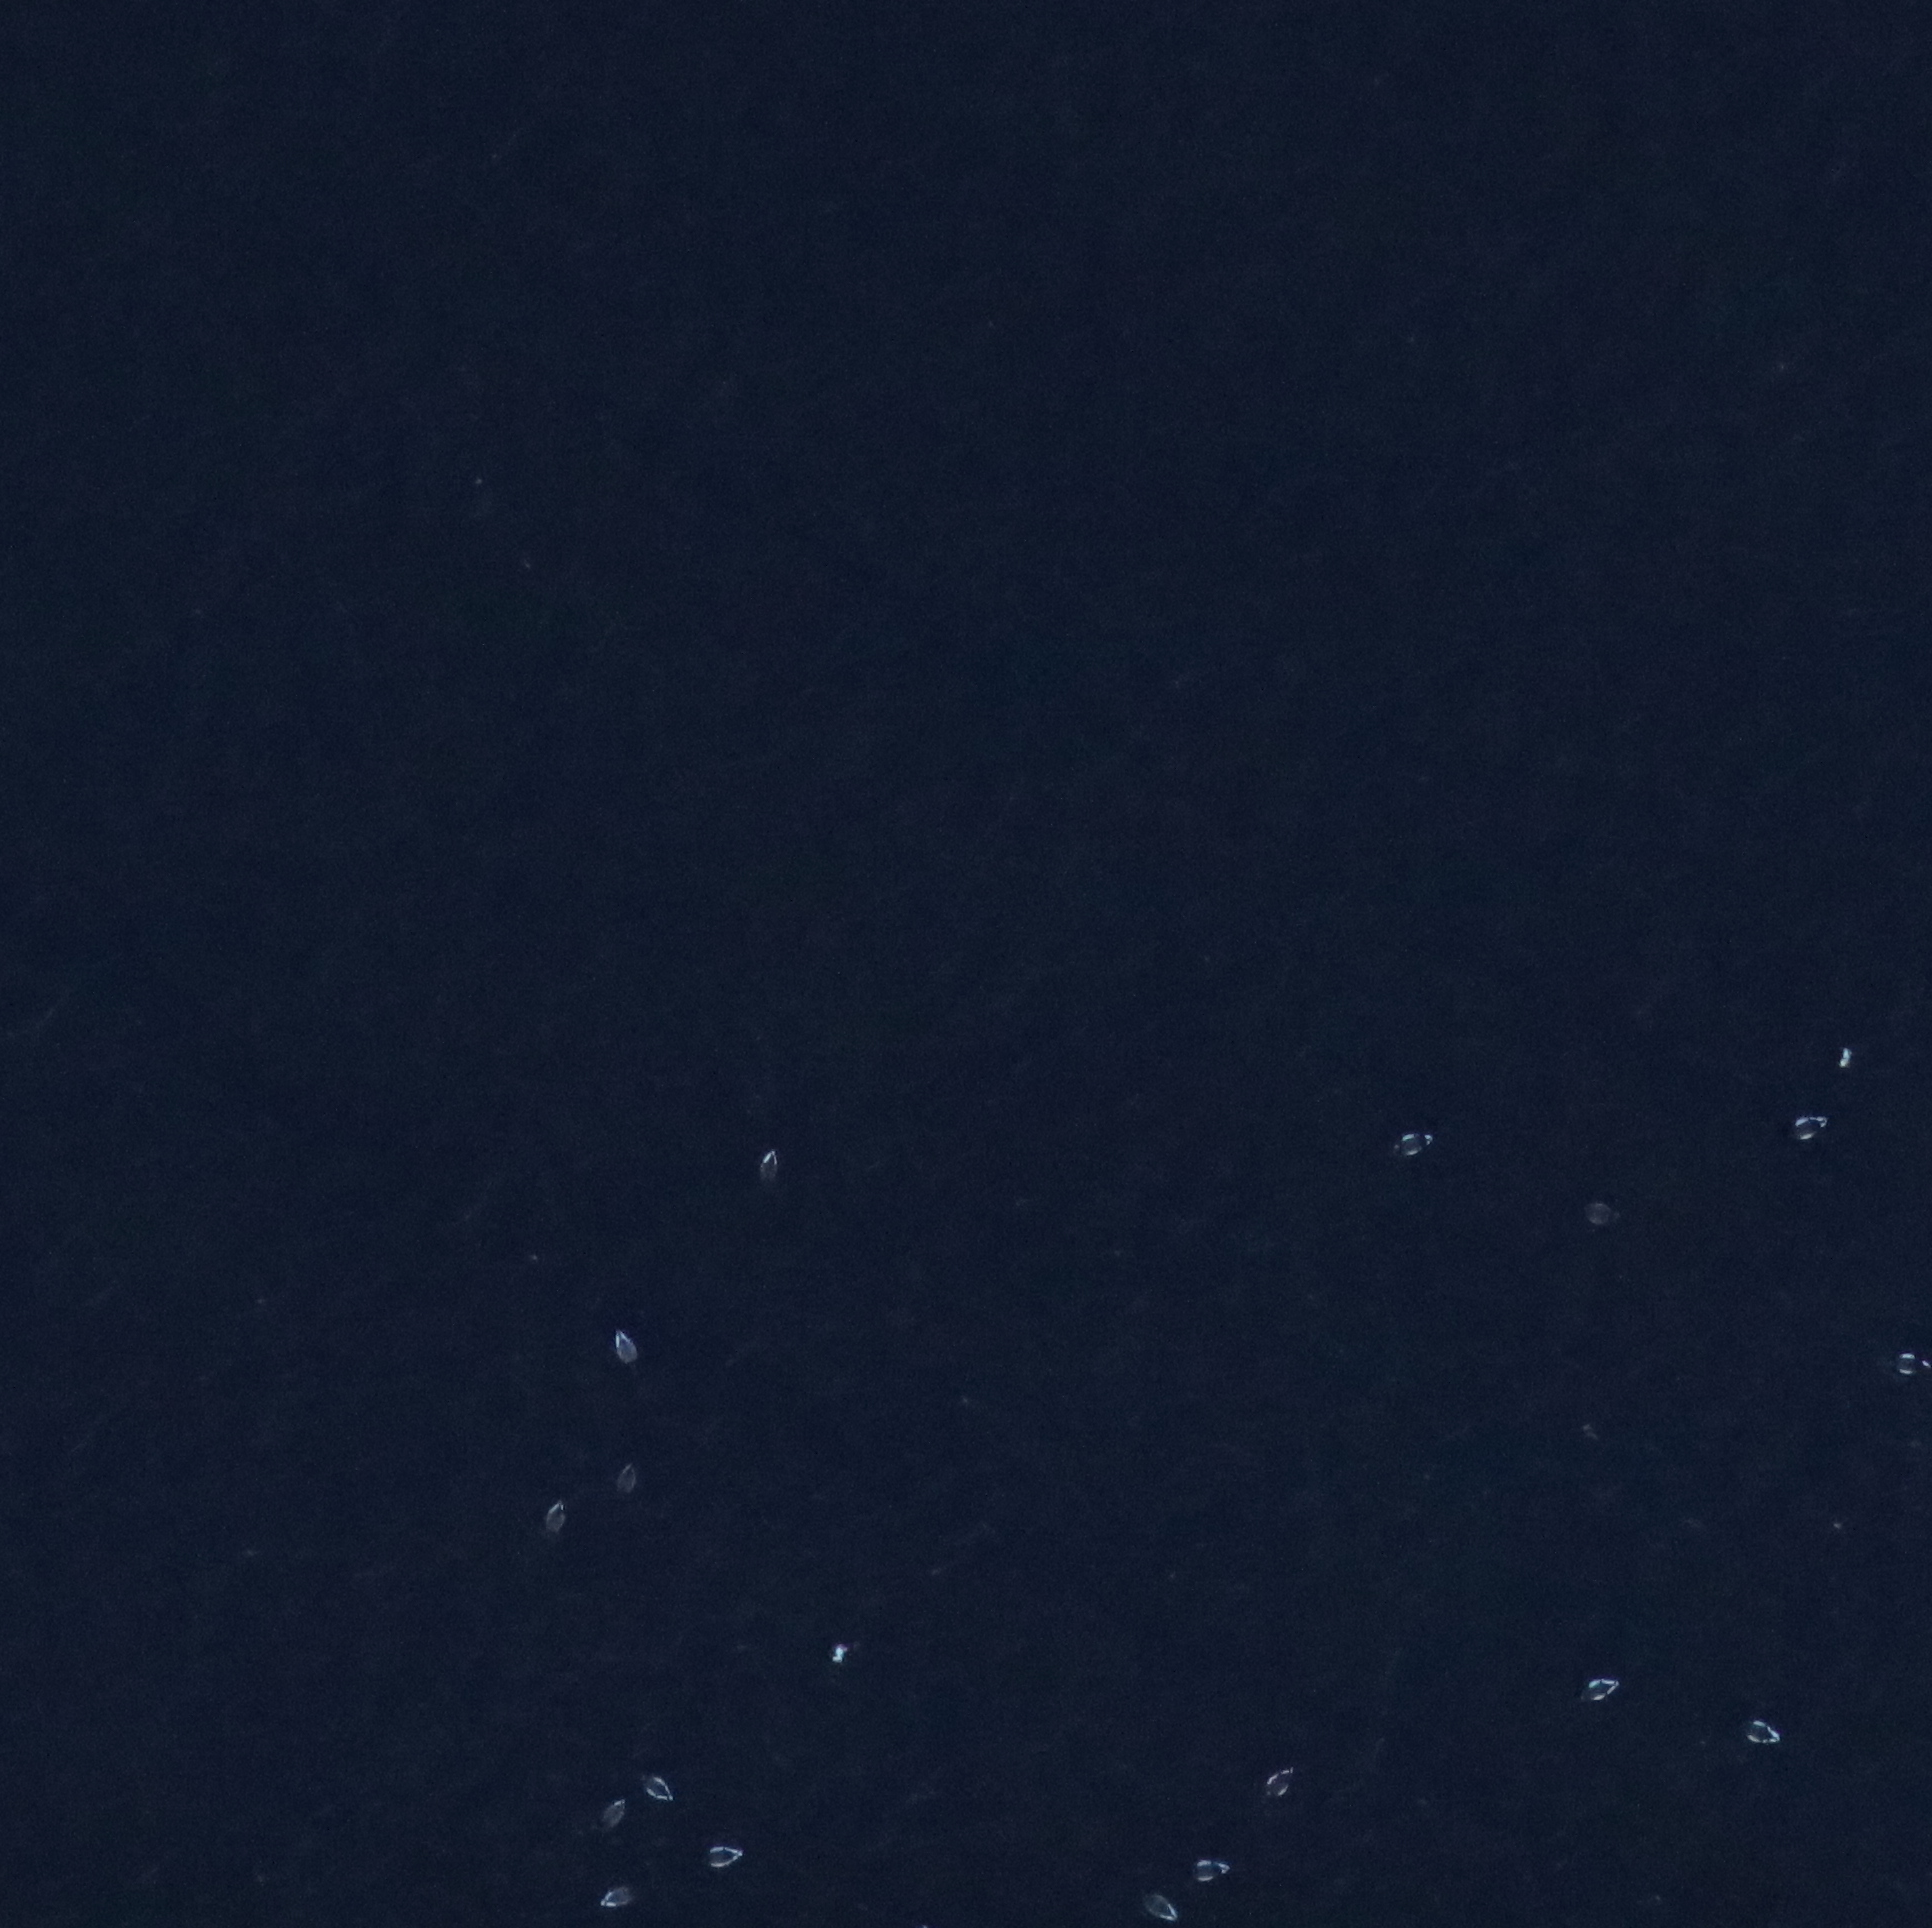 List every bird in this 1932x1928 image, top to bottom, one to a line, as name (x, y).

brant (1836, 1056)
brant (1808, 1129)
brant (1413, 1146)
brant (771, 1165)
brant (1601, 1213)
brant (626, 1348)
brant (1909, 1366)
brant (627, 1481)
brant (554, 1517)
brant (1599, 1690)
brant (1759, 1733)
brant (1292, 1744)
brant (1281, 1783)
brant (657, 1787)
brant (614, 1816)
brant (721, 1858)
brant (1207, 1873)
brant (623, 1895)
brant (1161, 1907)